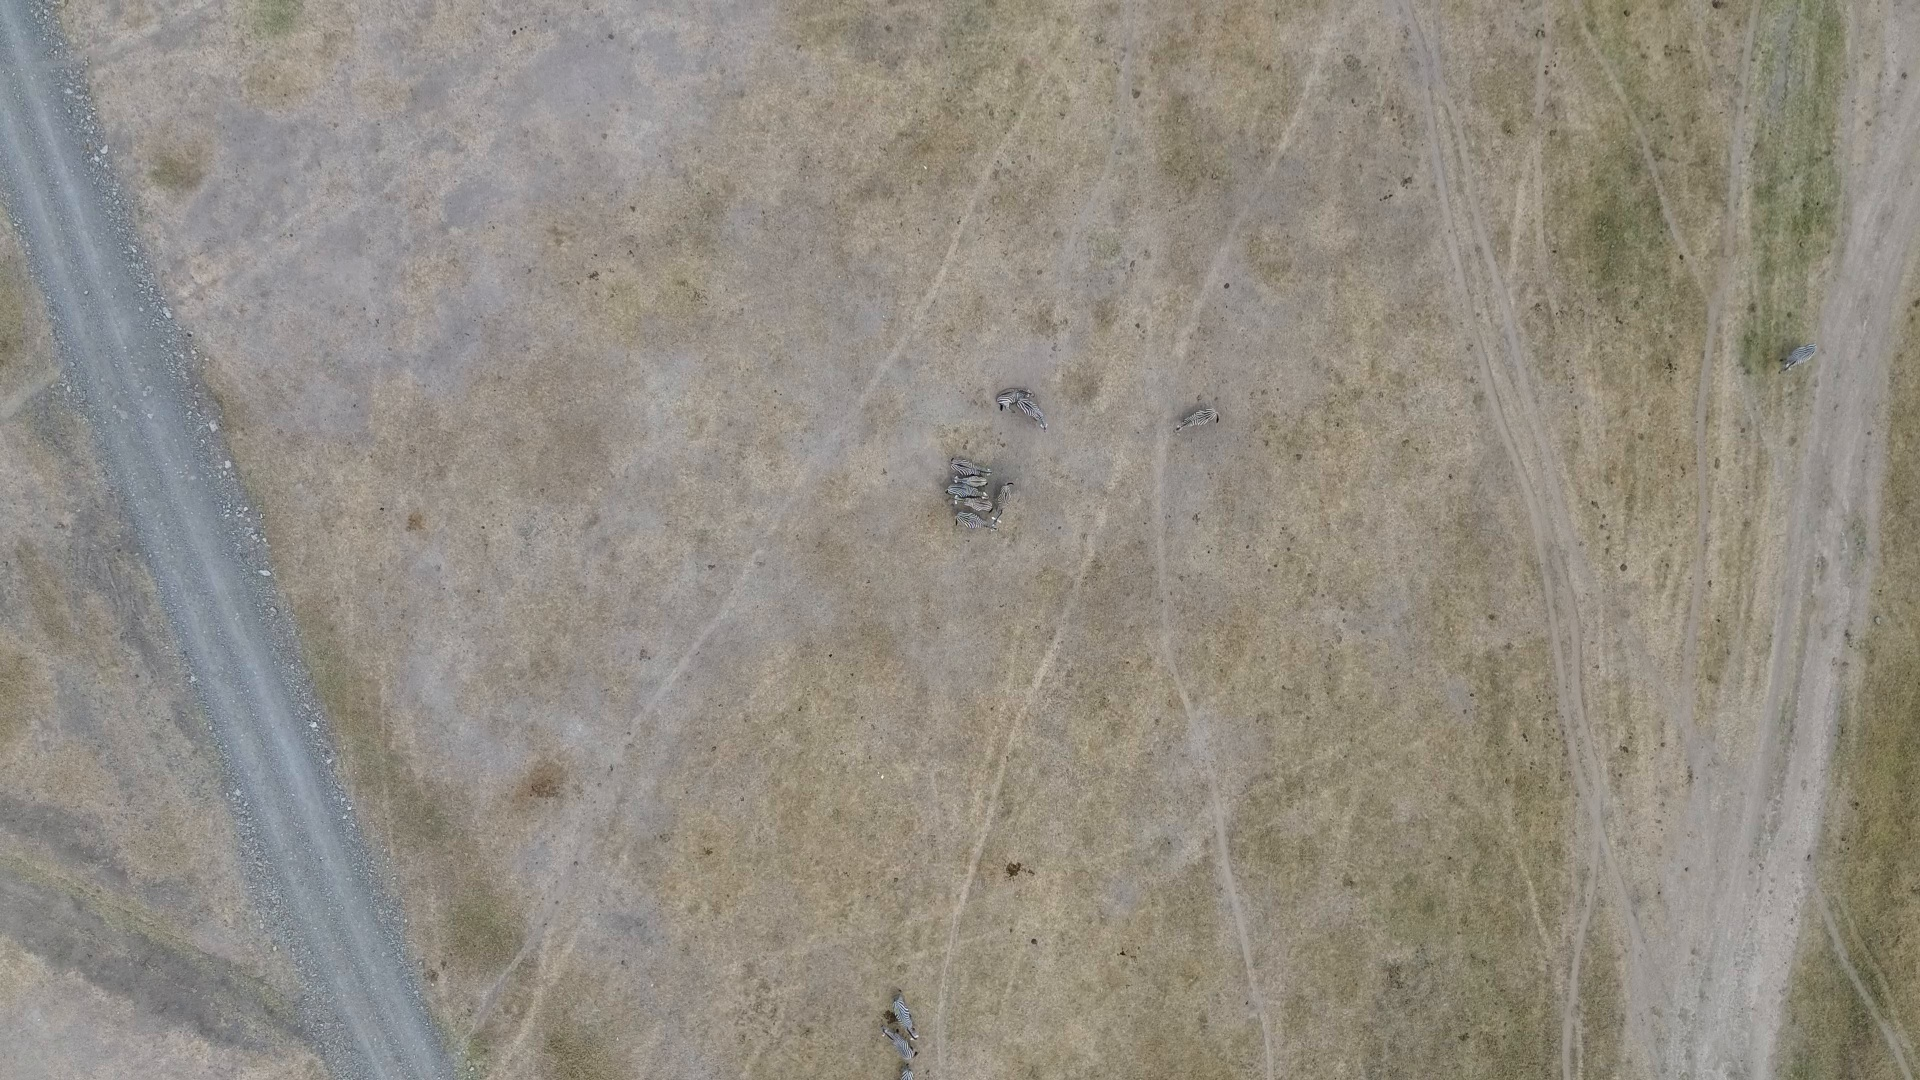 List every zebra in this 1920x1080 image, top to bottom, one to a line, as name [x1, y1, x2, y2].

zebra [1780, 343, 1818, 371]
zebra [995, 387, 1028, 407]
zebra [1025, 401, 1047, 429]
zebra [1179, 404, 1216, 430]
zebra [957, 460, 990, 476]
zebra [948, 475, 965, 496]
zebra [958, 477, 988, 494]
zebra [989, 505, 1005, 529]
zebra [952, 506, 984, 529]
zebra [891, 996, 917, 1038]
zebra [881, 1025, 905, 1049]
zebra [882, 1030, 908, 1056]
zebra [899, 1065, 914, 1080]